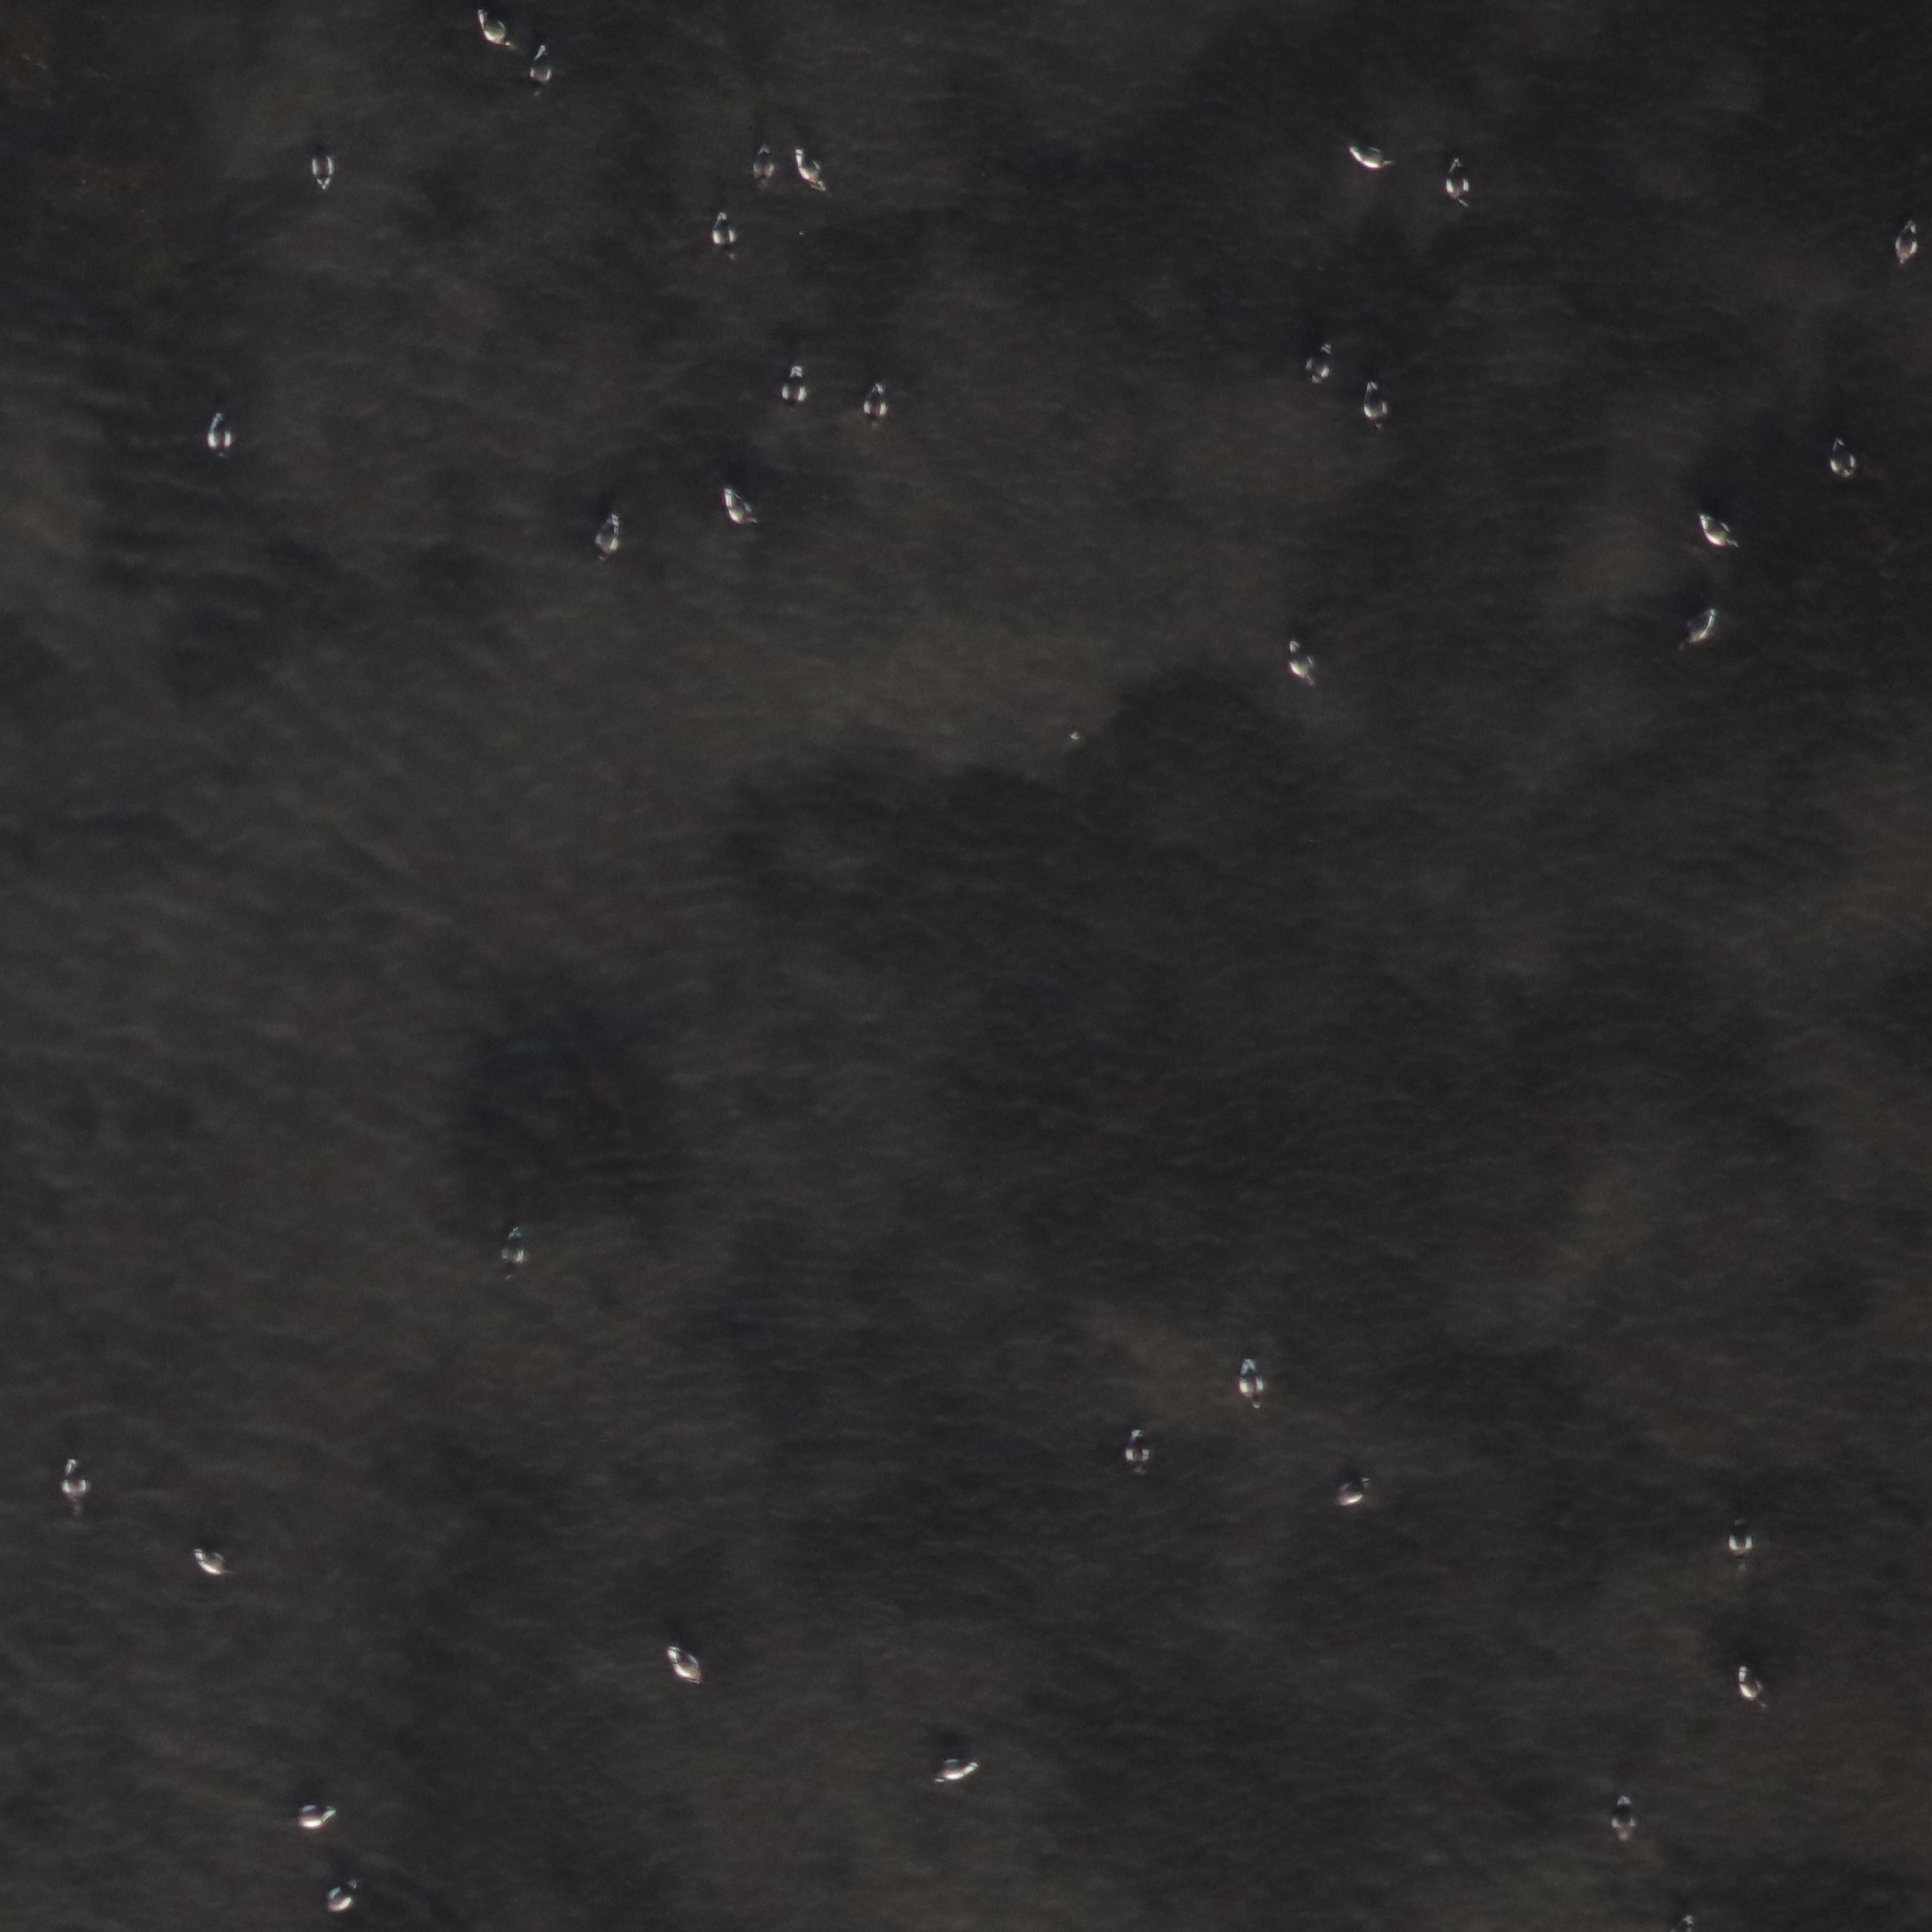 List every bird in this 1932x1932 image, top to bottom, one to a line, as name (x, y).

brant (488, 29)
brant (540, 69)
brant (1367, 159)
brant (762, 166)
brant (323, 167)
brant (812, 169)
brant (1457, 186)
brant (724, 232)
brant (1907, 245)
brant (1320, 365)
brant (795, 390)
brant (875, 405)
brant (1376, 405)
brant (219, 434)
brant (1842, 460)
brant (739, 510)
brant (1716, 531)
brant (607, 539)
brant (1701, 628)
brant (1304, 664)
brant (512, 1253)
brant (1250, 1384)
brant (1139, 1456)
brant (73, 1487)
brant (1351, 1494)
brant (1739, 1535)
brant (212, 1562)
brant (686, 1665)
brant (1750, 1684)
brant (954, 1770)
brant (315, 1817)
brant (1623, 1820)
brant (342, 1900)